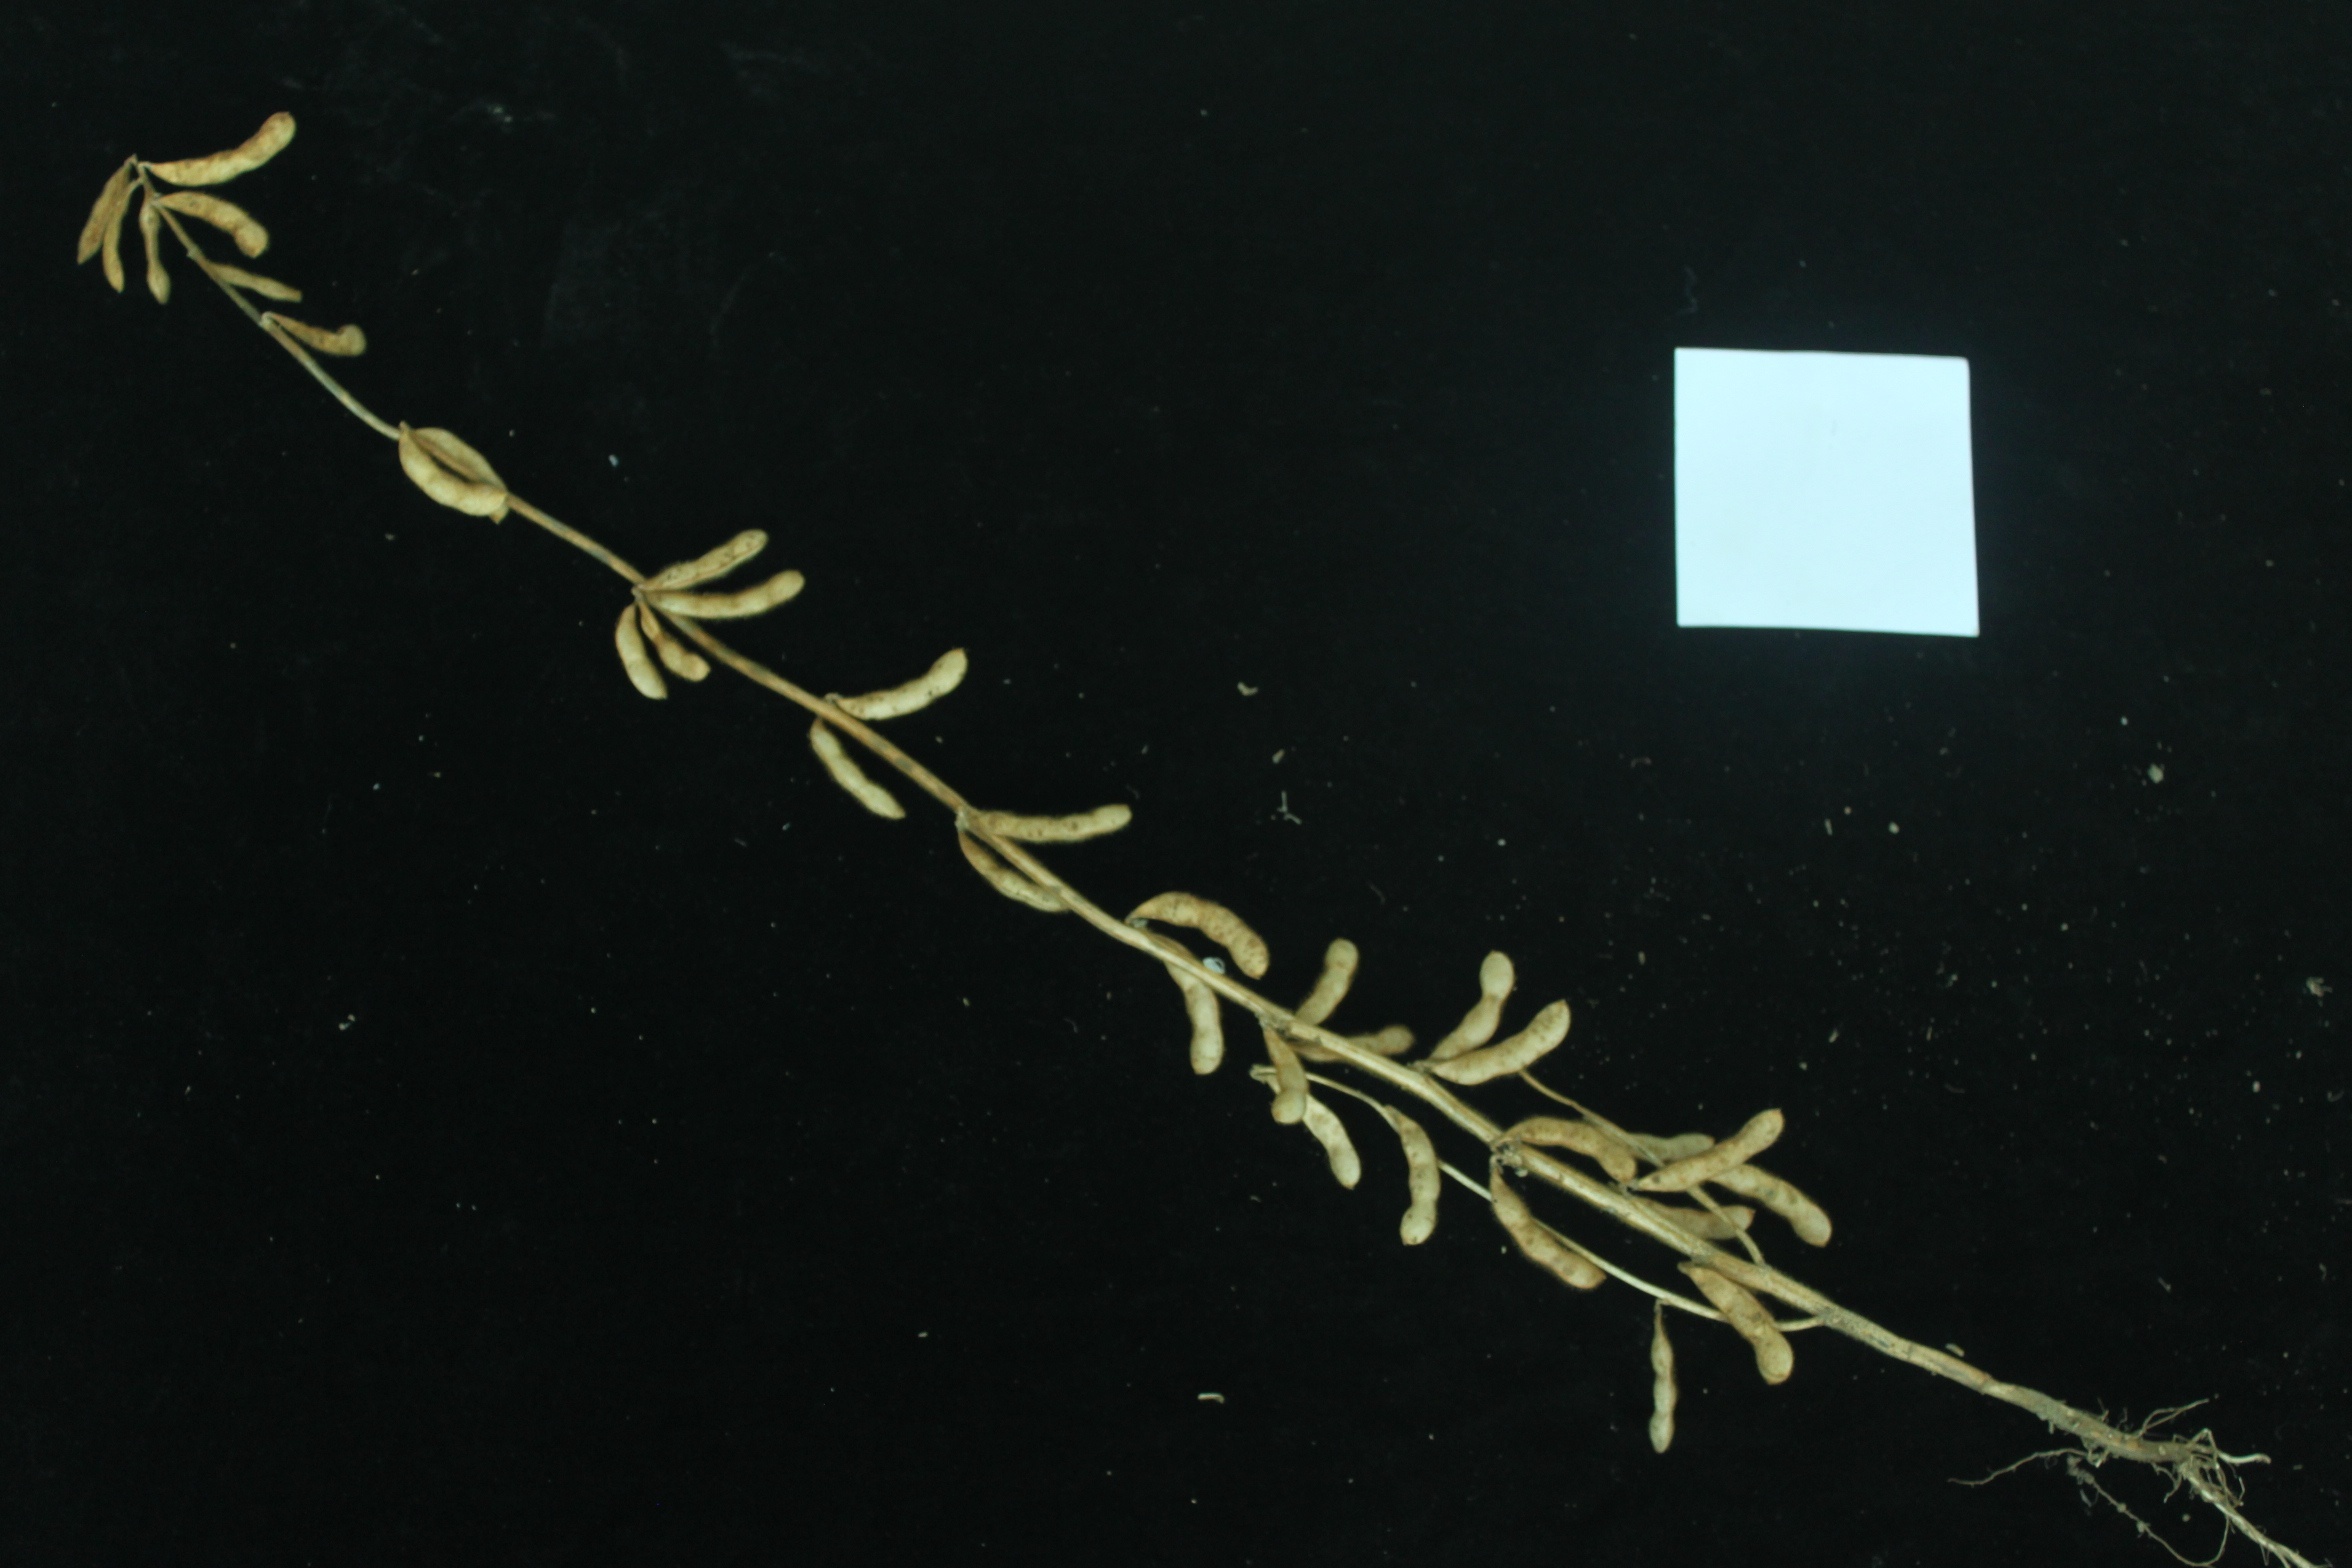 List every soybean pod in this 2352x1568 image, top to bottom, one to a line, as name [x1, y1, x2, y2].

soybean pod [141, 113, 294, 187]
soybean pod [79, 165, 129, 265]
soybean pod [157, 194, 267, 258]
soybean pod [140, 201, 167, 305]
soybean pod [209, 267, 298, 302]
soybean pod [271, 314, 364, 356]
soybean pod [400, 426, 506, 515]
soybean pod [637, 532, 766, 590]
soybean pod [646, 574, 802, 618]
soybean pod [640, 598, 708, 681]
soybean pod [618, 607, 664, 699]
soybean pod [835, 650, 965, 720]
soybean pod [811, 717, 903, 818]
soybean pod [958, 807, 1131, 844]
soybean pod [958, 830, 1066, 911]
soybean pod [1127, 894, 1267, 978]
soybean pod [1146, 934, 1224, 1074]
soybean pod [1297, 941, 1356, 1025]
soybean pod [1432, 951, 1512, 1060]
soybean pod [1424, 999, 1570, 1085]
soybean pod [1263, 1025, 1307, 1125]
soybean pod [1290, 1030, 1412, 1062]
soybean pod [1305, 1095, 1359, 1189]
soybean pod [1392, 1109, 1439, 1245]
soybean pod [1624, 1111, 1783, 1192]
soybean pod [1501, 1118, 1632, 1181]
soybean pod [1490, 1166, 1602, 1288]
soybean pod [1707, 1167, 1830, 1248]
soybean pod [1683, 1267, 1793, 1384]
soybean pod [1650, 1310, 1673, 1454]